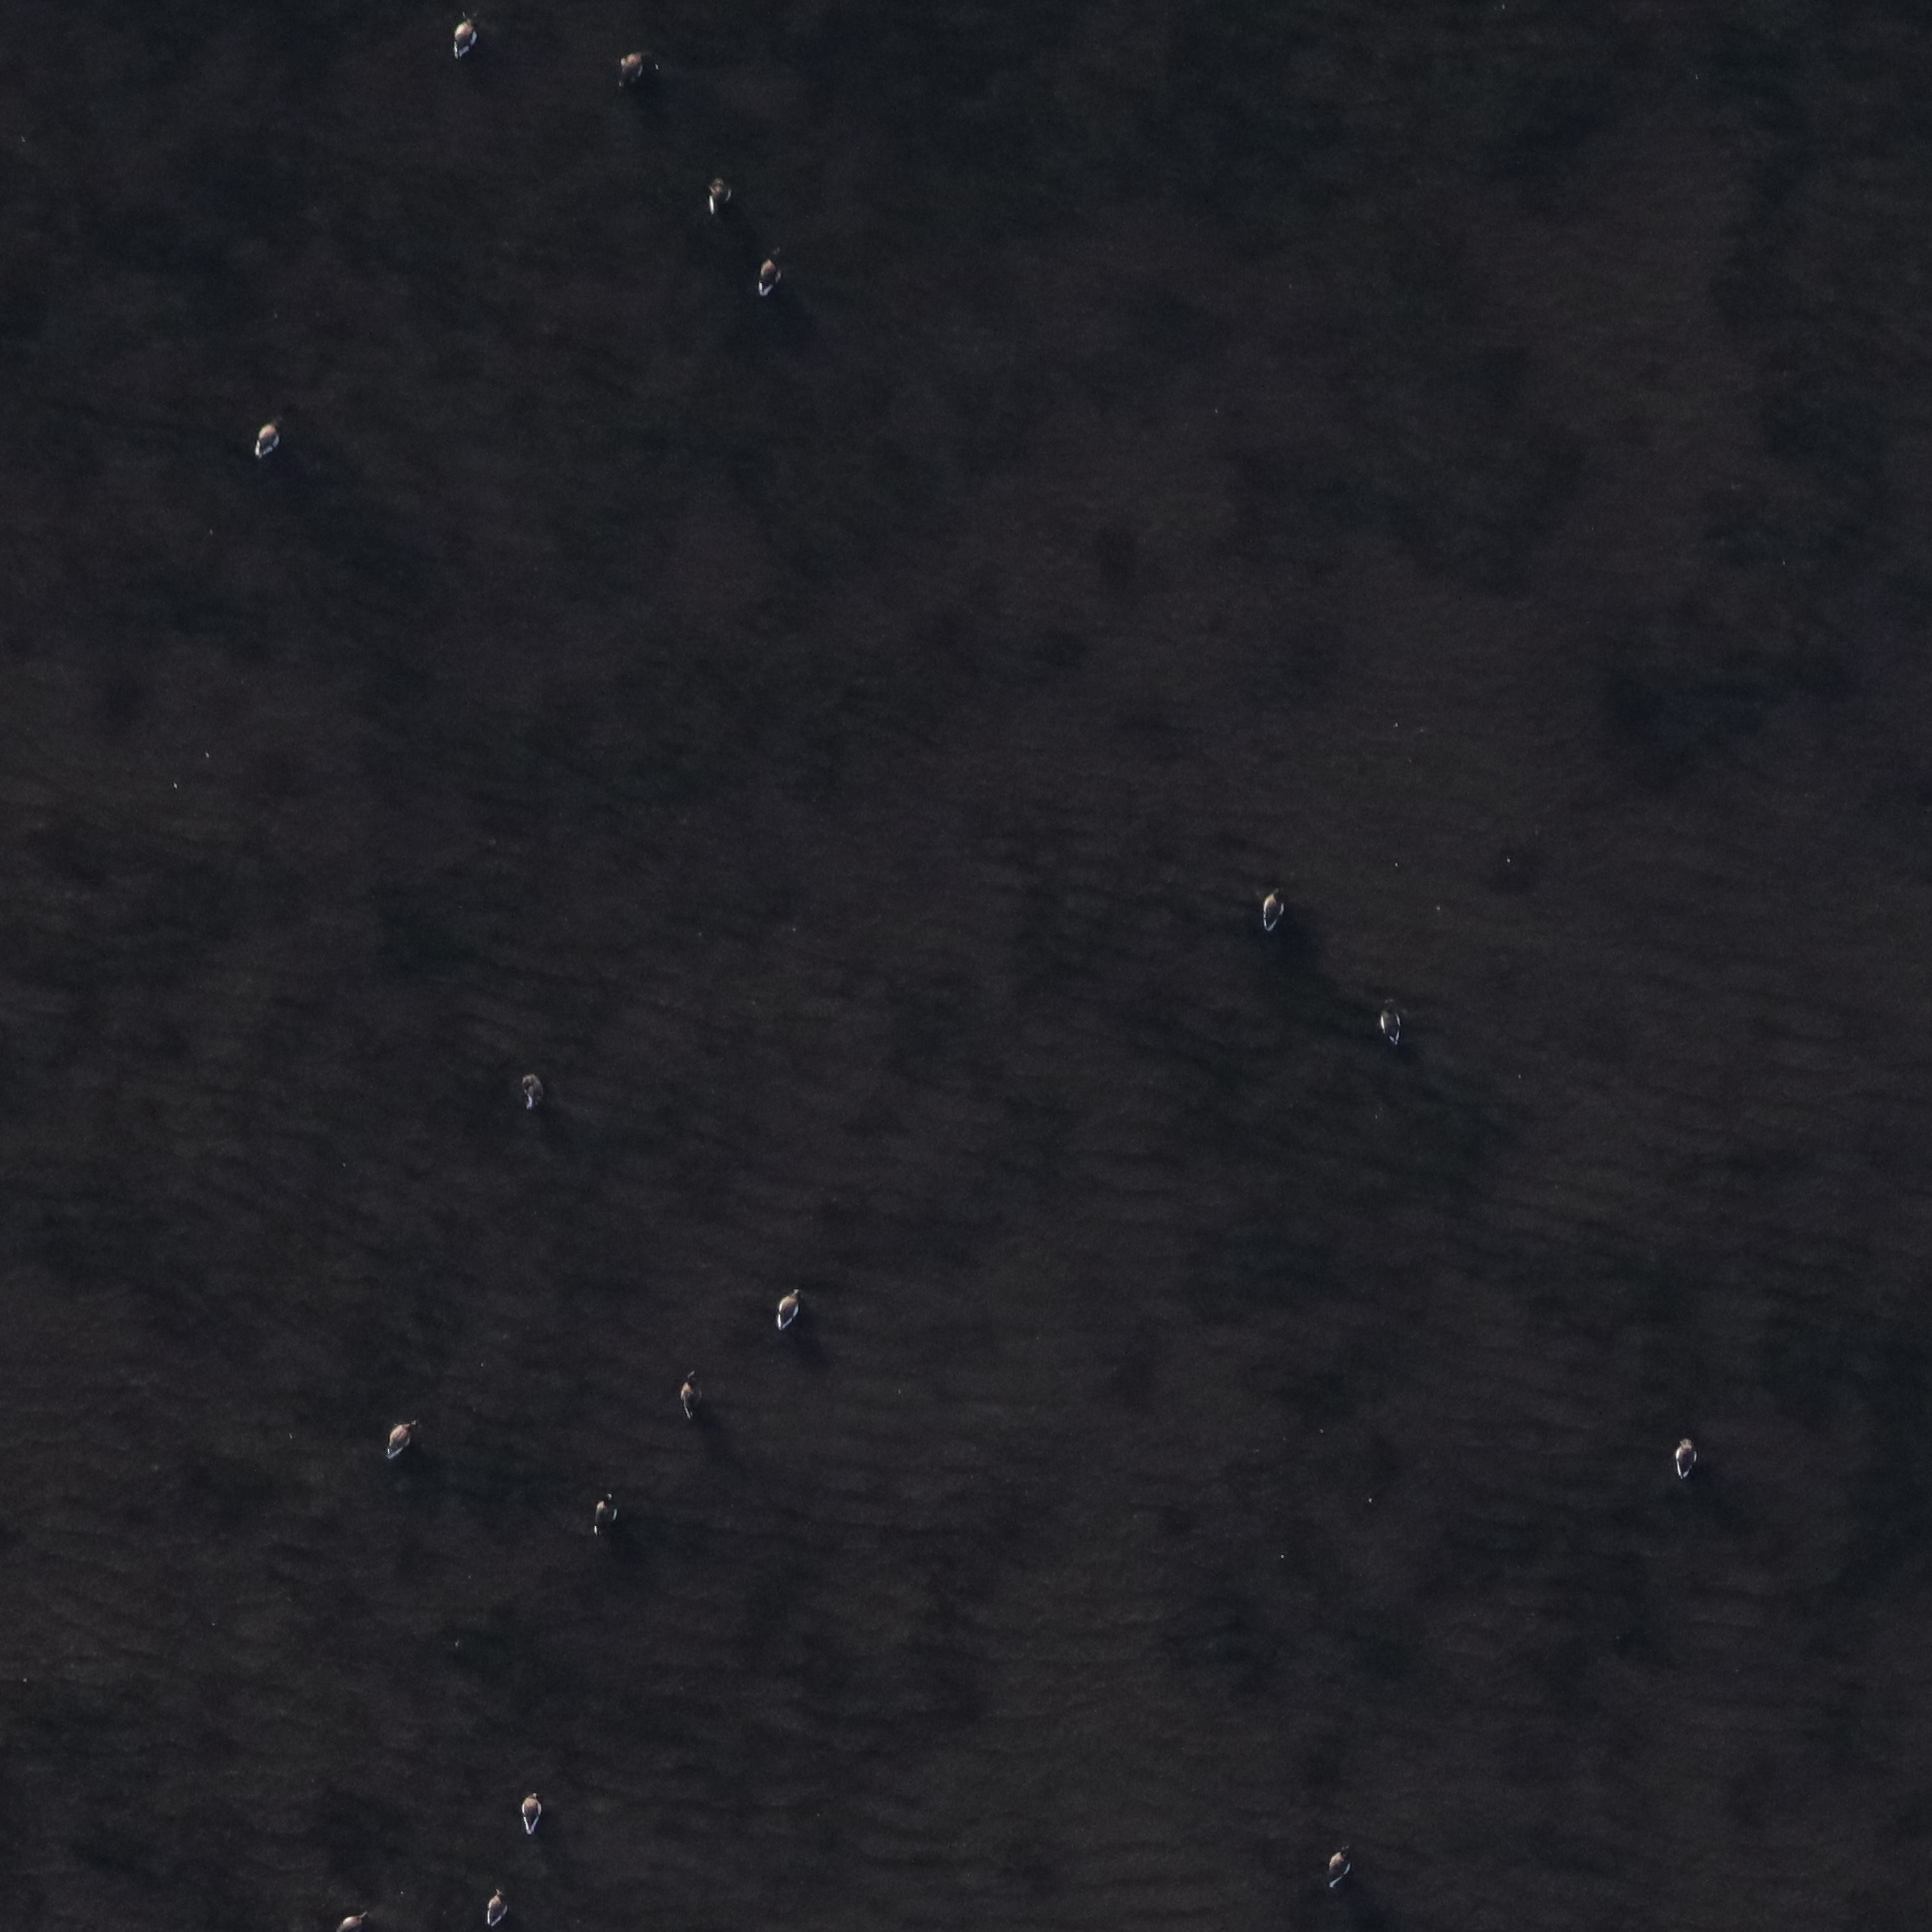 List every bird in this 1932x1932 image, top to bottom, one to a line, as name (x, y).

brant (464, 35)
brant (640, 71)
brant (717, 197)
brant (768, 273)
brant (268, 438)
brant (1272, 910)
brant (1390, 1022)
brant (530, 1093)
brant (788, 1308)
brant (690, 1395)
brant (399, 1437)
brant (1684, 1457)
brant (603, 1512)
brant (530, 1808)
brant (1338, 1865)
brant (494, 1909)
brant (349, 1927)